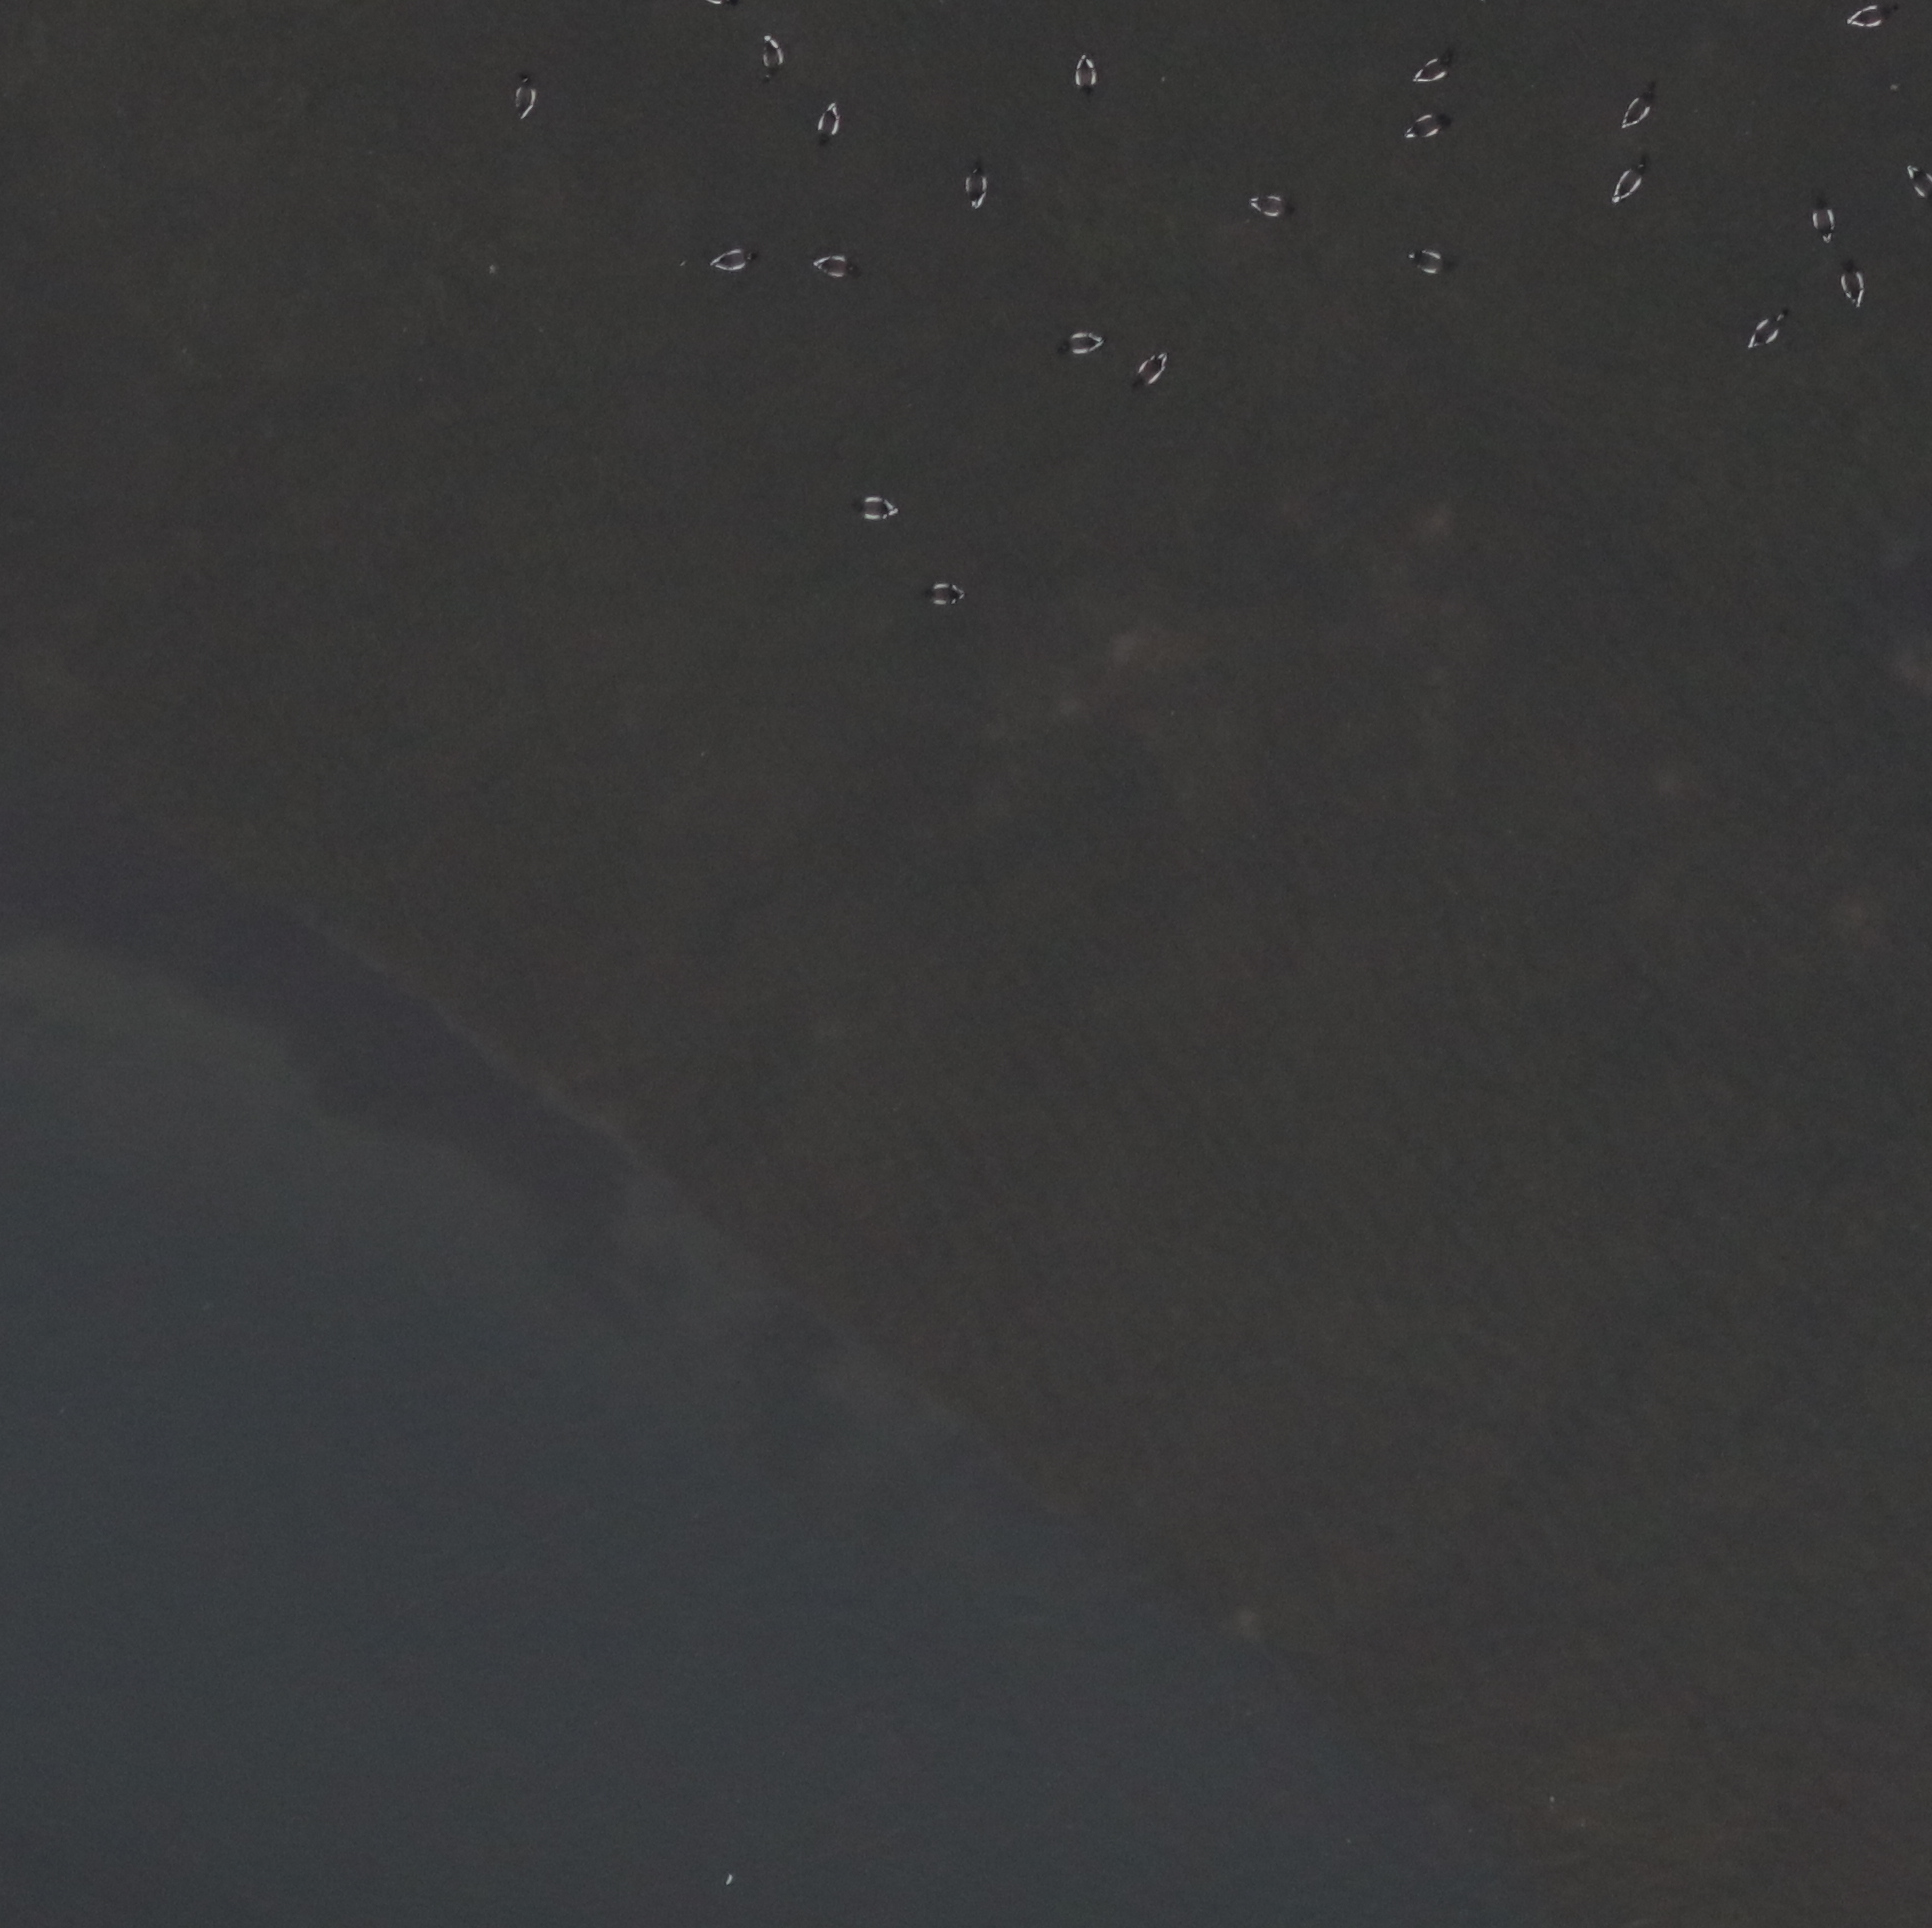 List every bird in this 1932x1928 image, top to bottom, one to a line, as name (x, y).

brant (1874, 19)
brant (771, 58)
brant (1434, 70)
brant (1086, 75)
brant (527, 98)
brant (1638, 109)
brant (828, 124)
brant (1426, 127)
brant (1629, 182)
brant (976, 185)
brant (1924, 185)
brant (1273, 204)
brant (1825, 220)
brant (1436, 260)
brant (734, 261)
brant (835, 266)
brant (1851, 283)
brant (1768, 330)
brant (1082, 343)
brant (1150, 370)
brant (879, 506)
brant (943, 594)